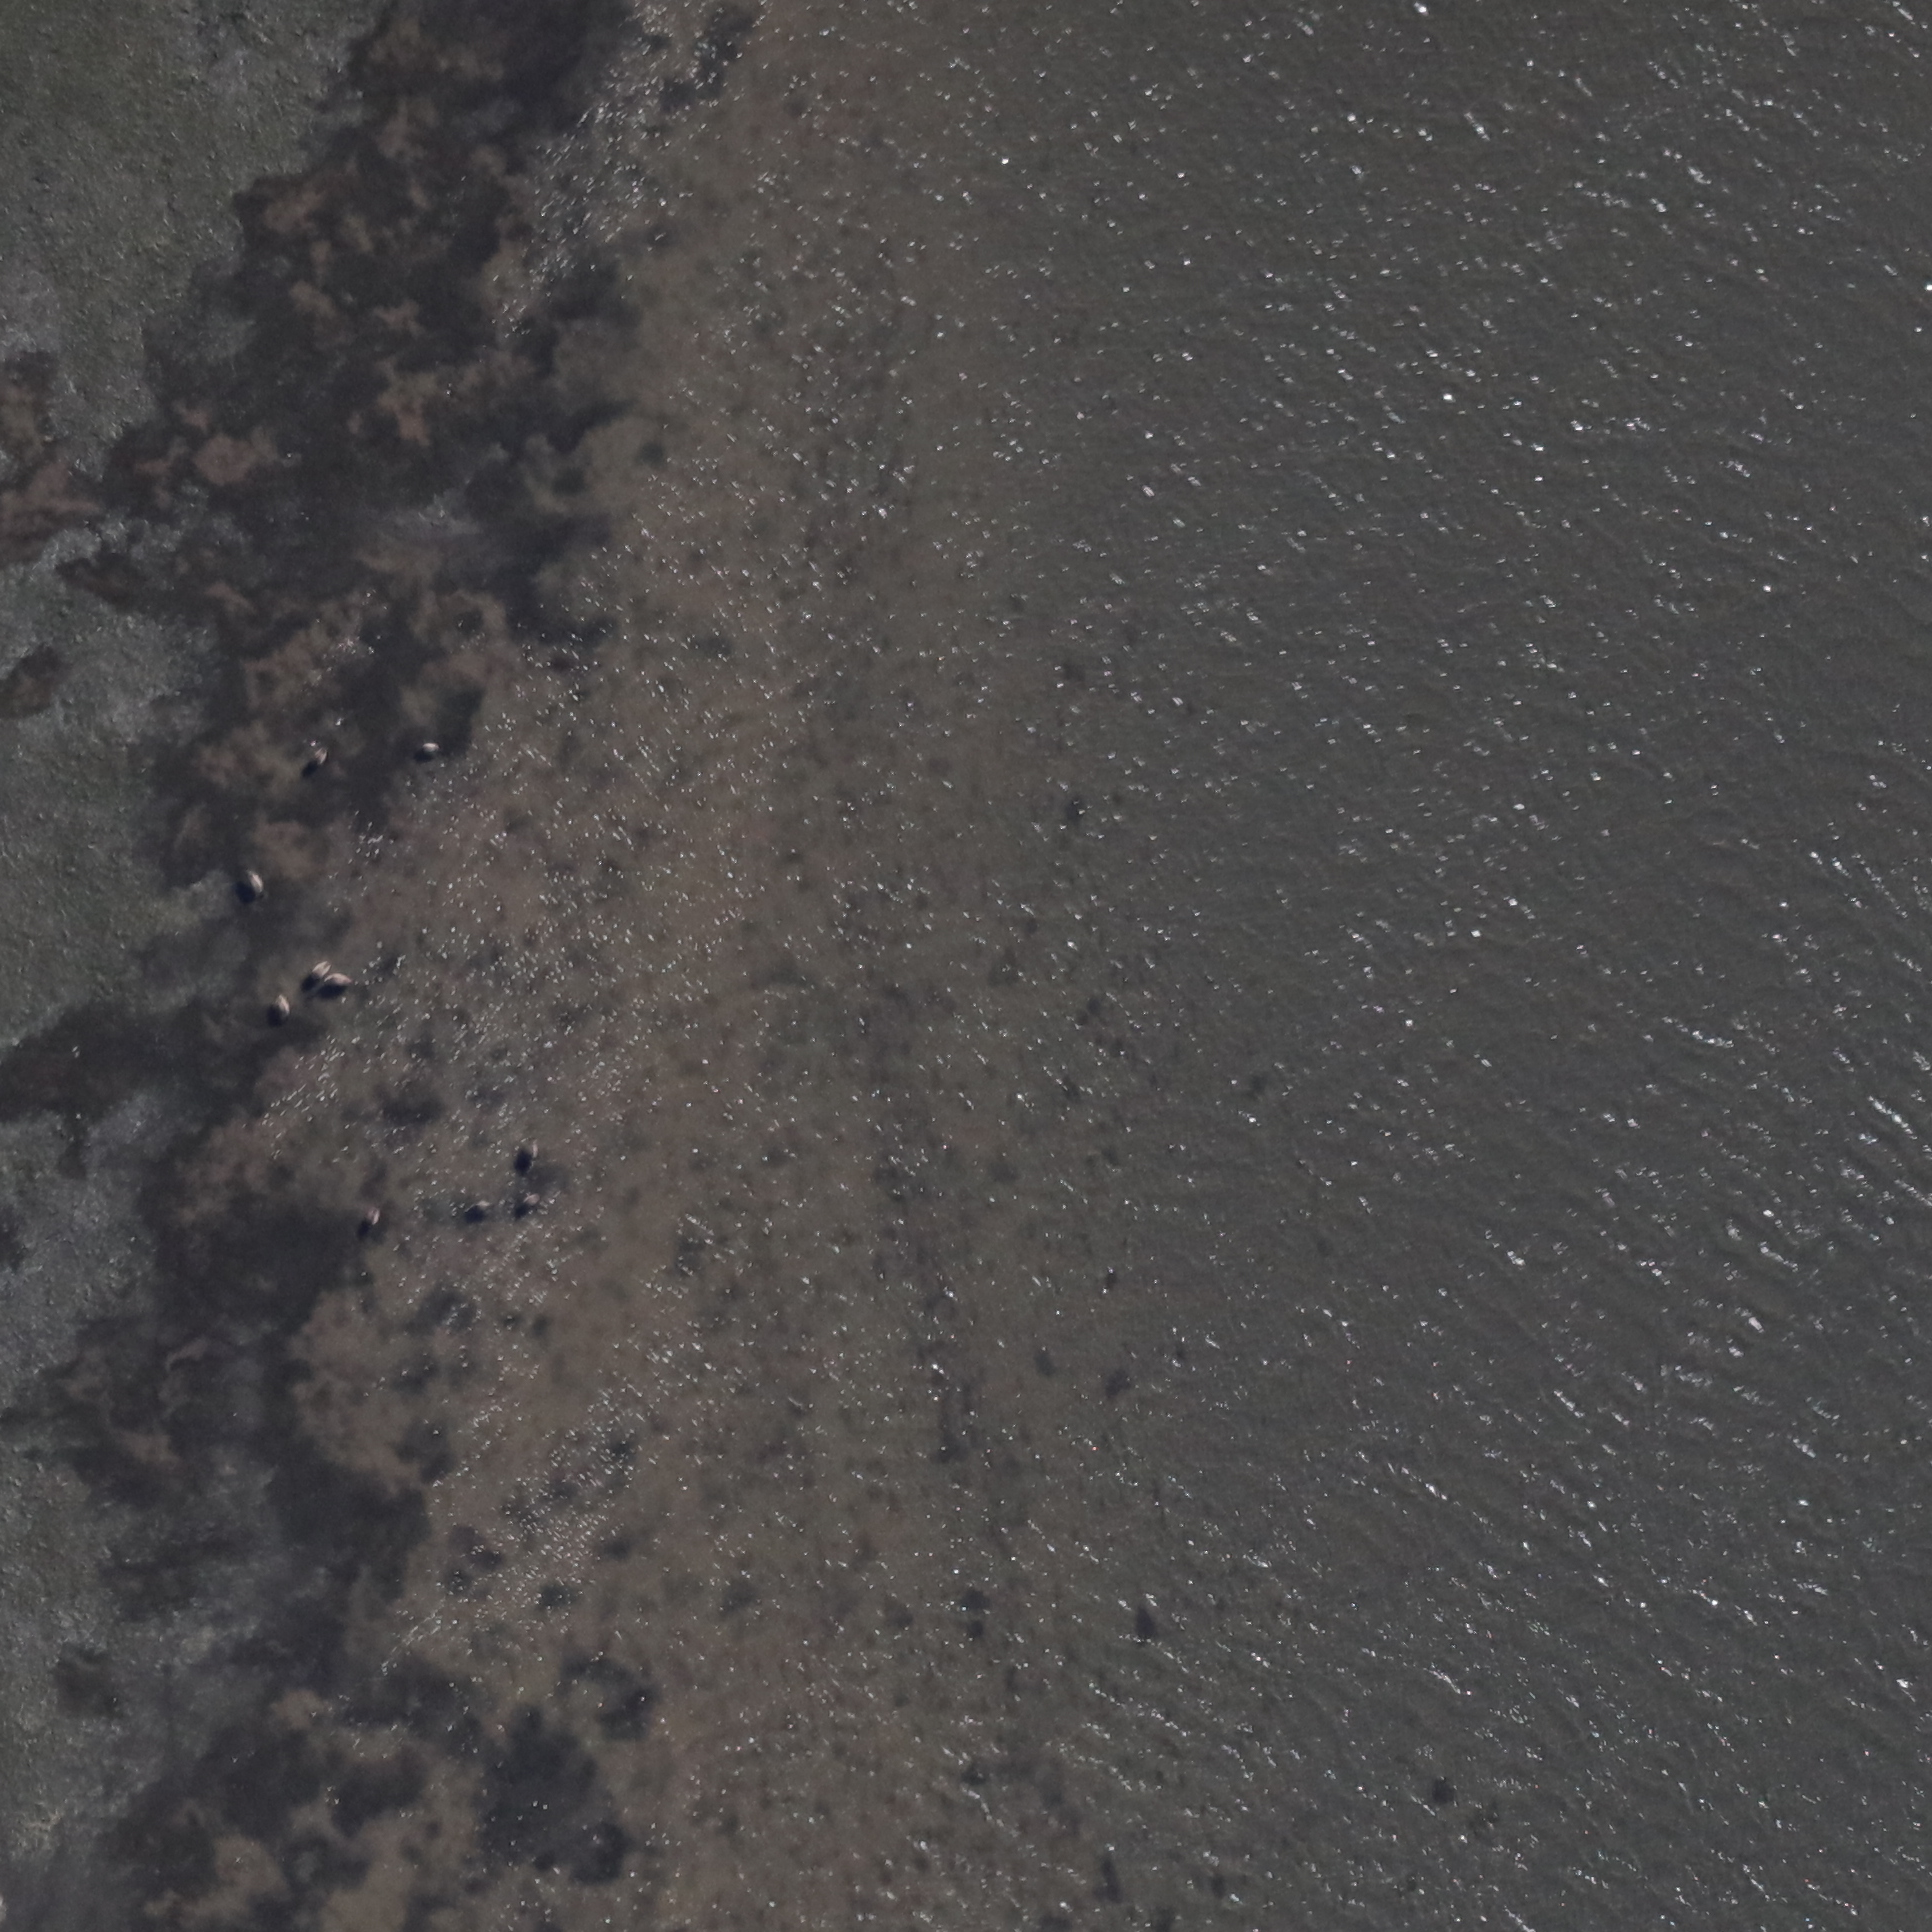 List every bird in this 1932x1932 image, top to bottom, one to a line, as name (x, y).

Canada goose (433, 747)
Canada goose (321, 758)
Canada goose (255, 884)
Canada goose (319, 970)
Canada goose (336, 984)
Canada goose (283, 1010)
Canada goose (531, 1149)
Canada goose (533, 1203)
Canada goose (482, 1207)
Canada goose (373, 1220)